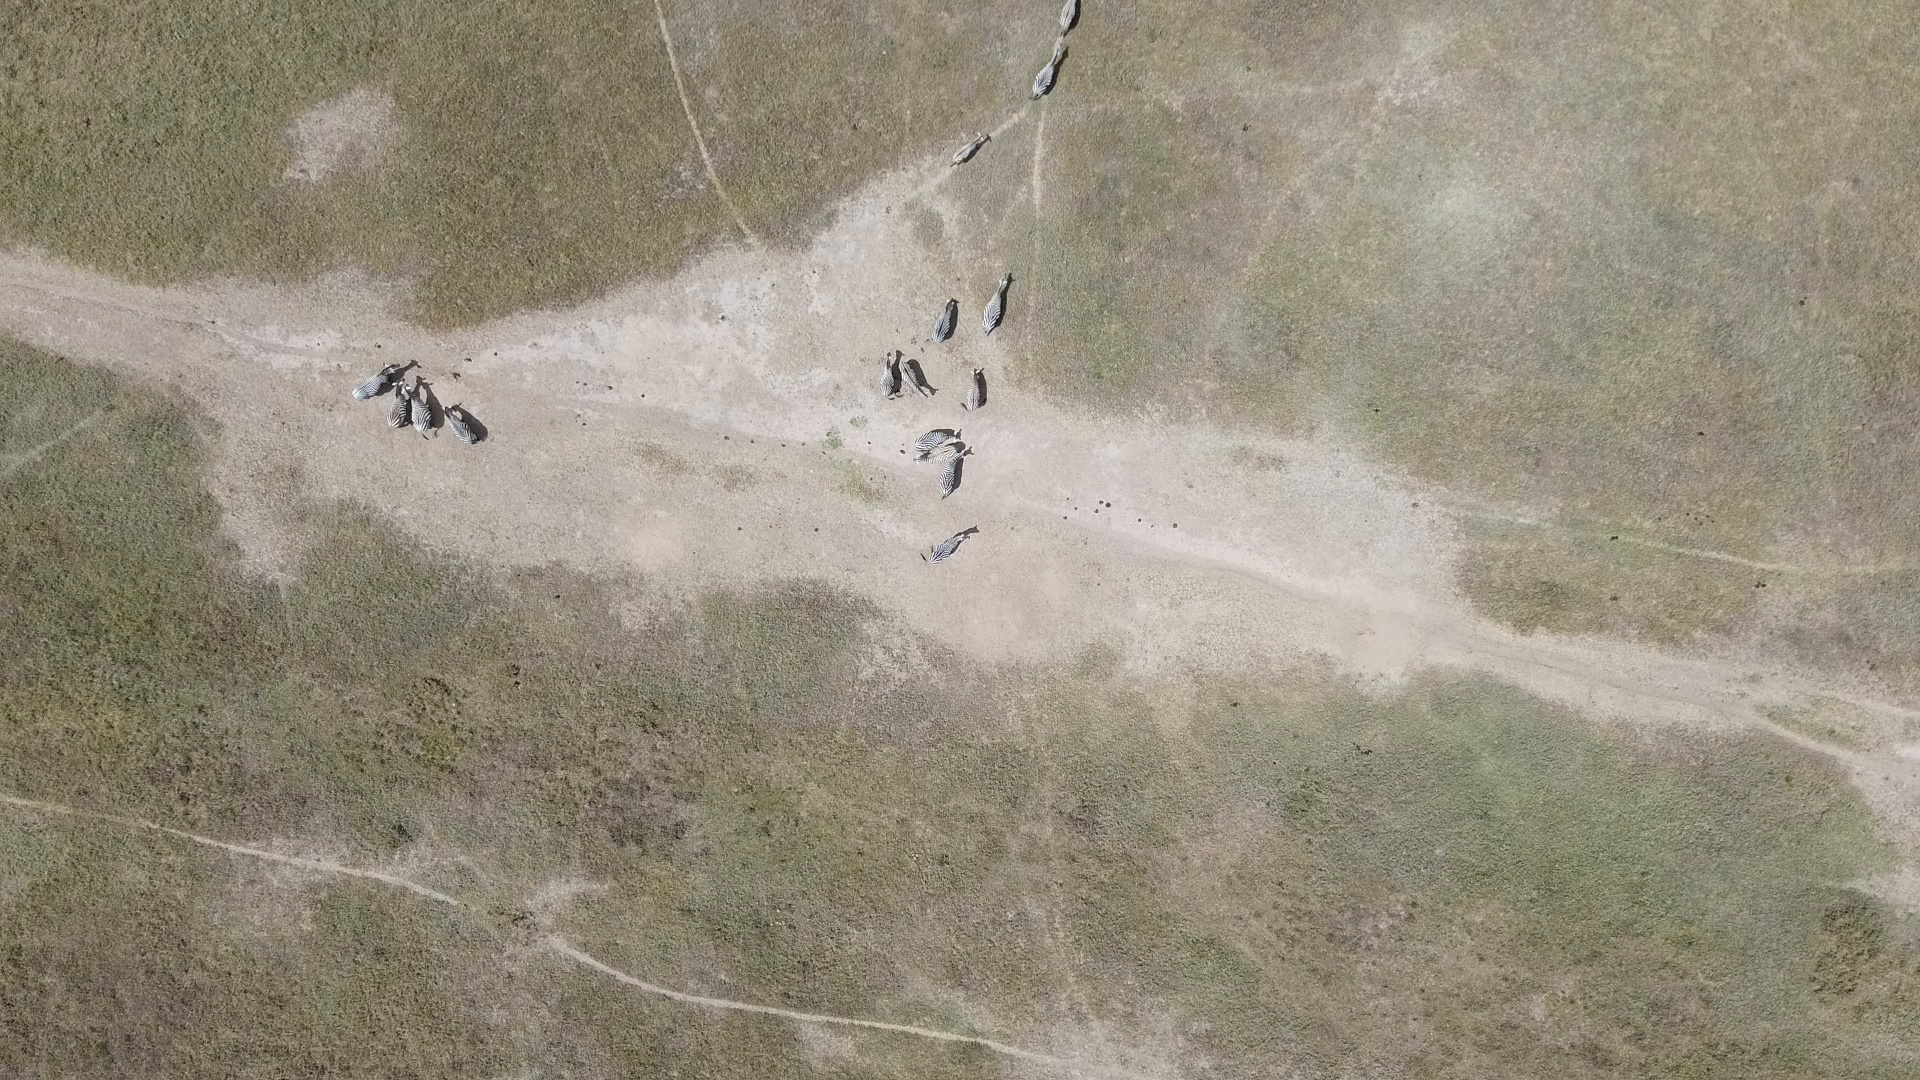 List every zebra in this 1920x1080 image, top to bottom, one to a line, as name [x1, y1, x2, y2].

zebra [1058, 0, 1076, 29]
zebra [1033, 48, 1064, 96]
zebra [955, 136, 986, 164]
zebra [982, 278, 1007, 333]
zebra [933, 305, 955, 343]
zebra [880, 357, 895, 394]
zebra [899, 361, 929, 399]
zebra [400, 365, 420, 402]
zebra [354, 366, 398, 400]
zebra [965, 368, 983, 413]
zebra [387, 382, 409, 427]
zebra [409, 384, 437, 435]
zebra [446, 410, 483, 444]
zebra [914, 427, 961, 450]
zebra [913, 446, 958, 466]
zebra [941, 451, 963, 495]
zebra [932, 534, 965, 562]